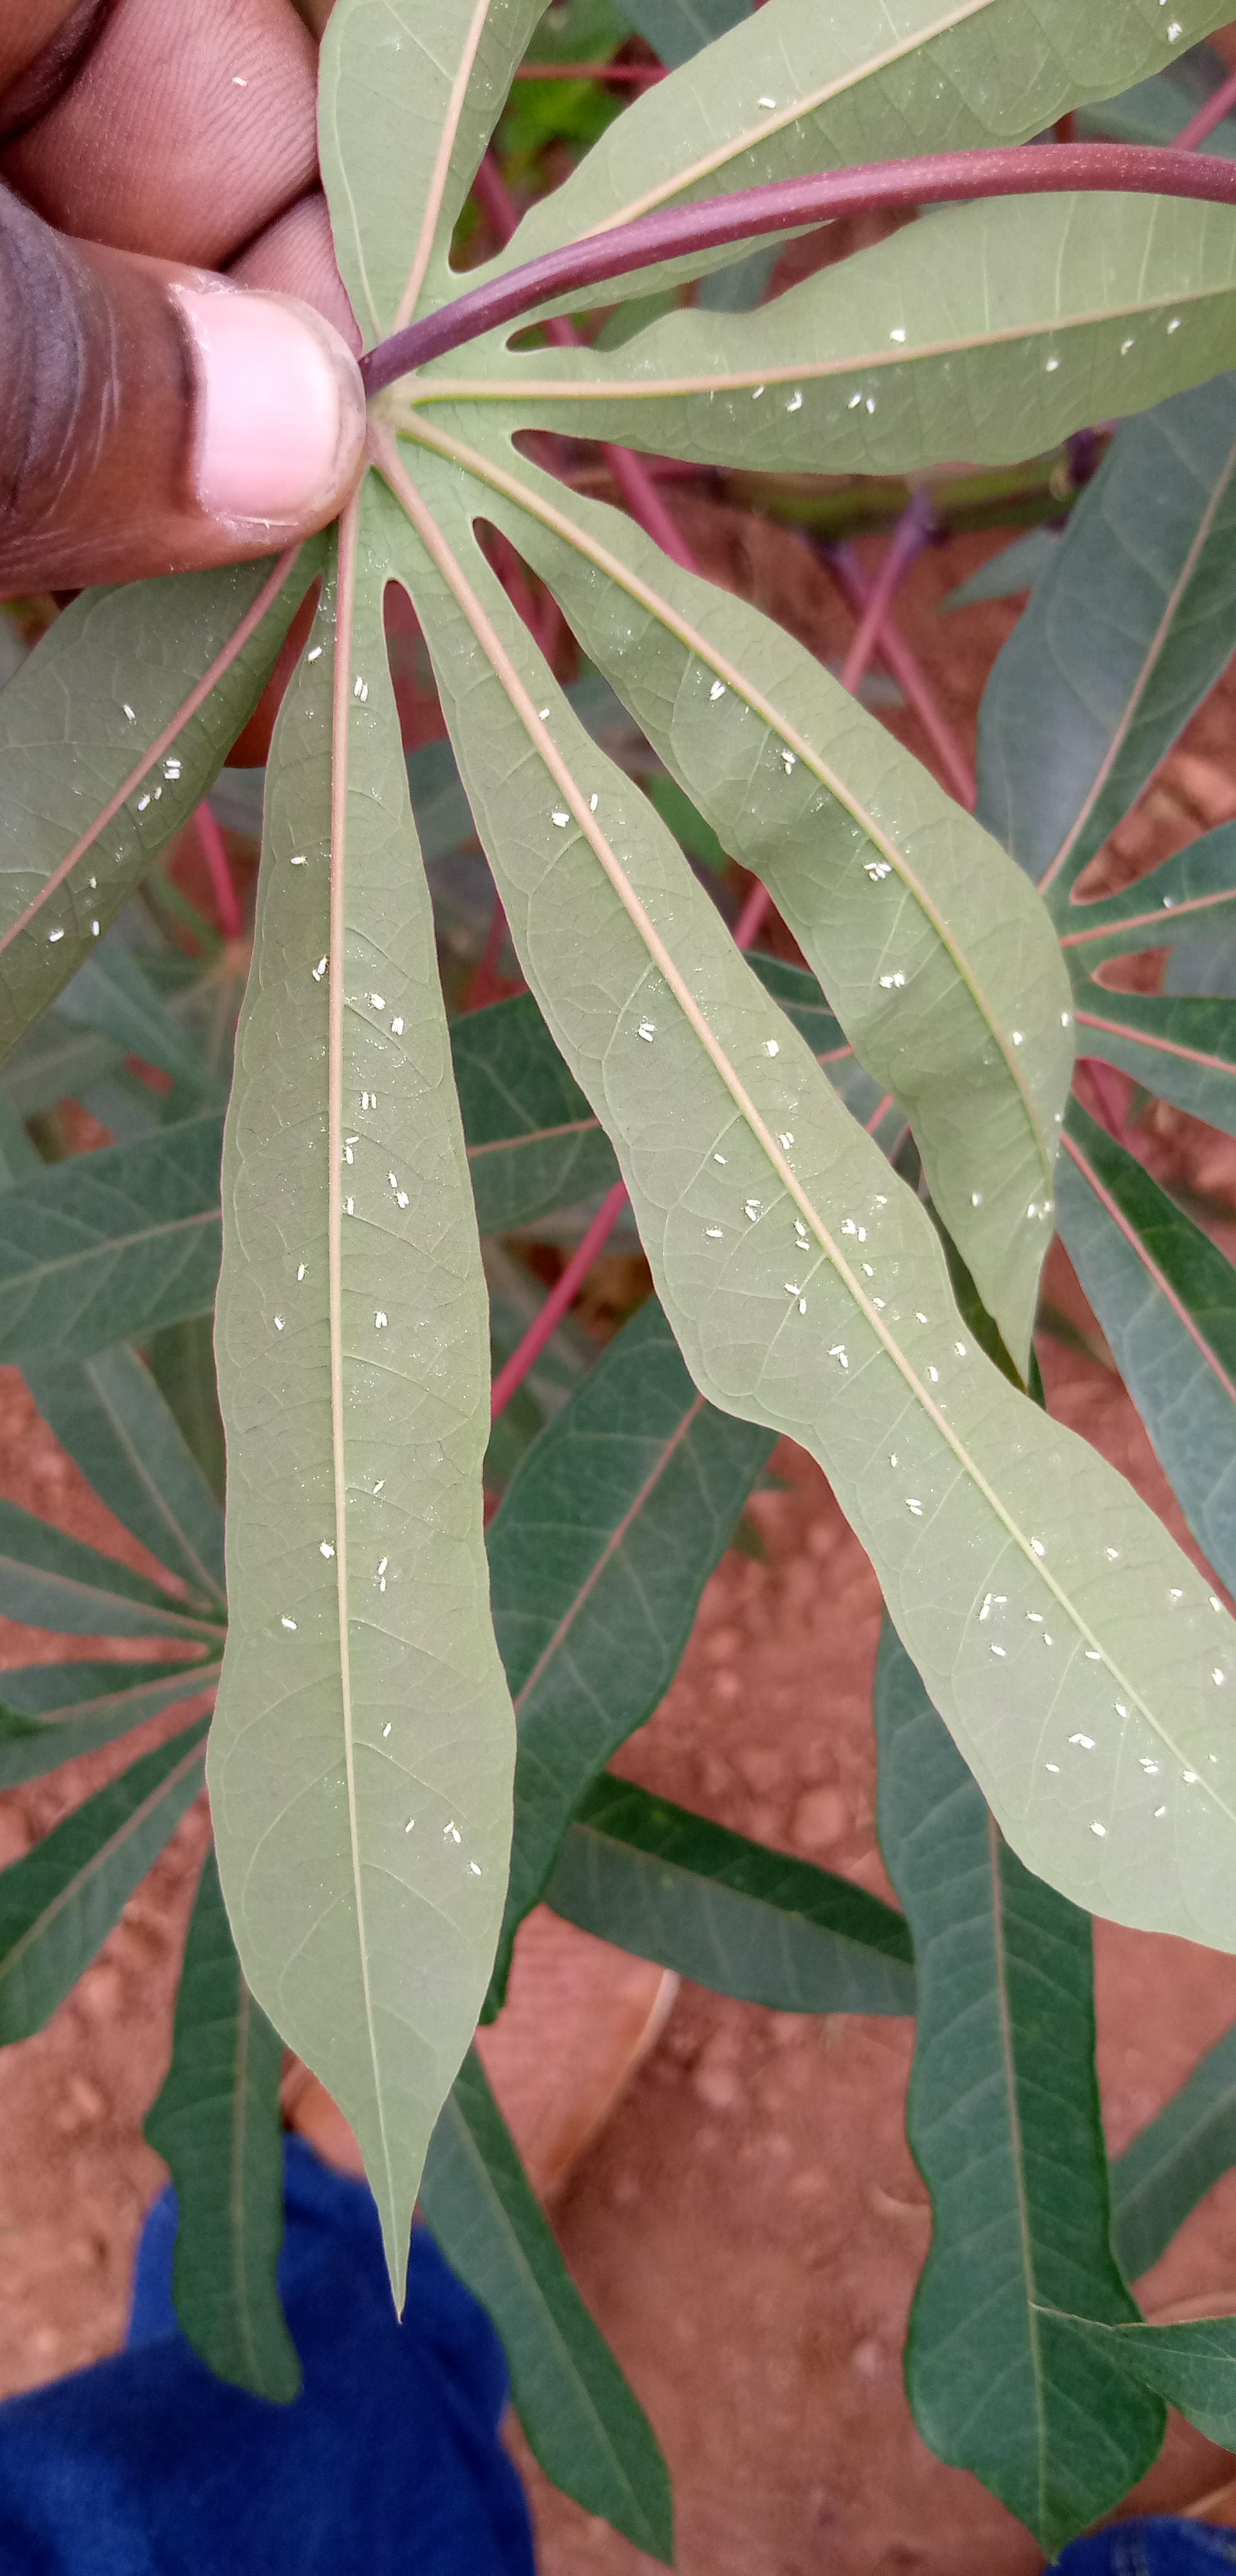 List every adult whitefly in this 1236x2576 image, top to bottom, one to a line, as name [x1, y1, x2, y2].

whitefly [227, 74, 253, 92]
whitefly [757, 96, 777, 112]
whitefly [883, 326, 913, 346]
whitefly [888, 327, 910, 350]
whitefly [749, 384, 768, 403]
whitefly [793, 390, 803, 403]
whitefly [847, 393, 862, 412]
whitefly [865, 397, 877, 416]
whitefly [785, 402, 802, 413]
whitefly [306, 645, 324, 665]
whitefly [351, 675, 364, 697]
whitefly [709, 679, 721, 696]
whitefly [359, 683, 369, 703]
whitefly [707, 686, 726, 703]
whitefly [121, 703, 138, 723]
whitefly [536, 705, 552, 721]
whitefly [781, 750, 798, 764]
whitefly [164, 758, 183, 768]
whitefly [783, 761, 793, 777]
whitefly [167, 767, 182, 775]
whitefly [164, 773, 181, 781]
whitefly [153, 785, 162, 802]
whitefly [588, 791, 602, 813]
whitefly [135, 794, 153, 812]
whitefly [550, 811, 572, 823]
whitefly [551, 819, 569, 829]
whitefly [288, 853, 308, 866]
whitefly [861, 862, 878, 871]
whitefly [877, 862, 894, 873]
whitefly [875, 866, 887, 880]
whitefly [867, 870, 881, 882]
whitefly [87, 876, 98, 890]
whitefly [90, 918, 103, 939]
whitefly [47, 927, 66, 945]
whitefly [317, 954, 328, 976]
whitefly [311, 969, 322, 983]
whitefly [897, 971, 908, 987]
whitefly [894, 972, 901, 989]
whitefly [878, 975, 894, 984]
whitefly [877, 981, 892, 990]
whitefly [370, 992, 389, 1007]
whitefly [370, 998, 386, 1011]
whitefly [1059, 1010, 1069, 1030]
whitefly [397, 1016, 406, 1036]
whitefly [389, 1016, 399, 1034]
whitefly [639, 1023, 657, 1032]
whitefly [637, 1027, 653, 1044]
whitefly [1012, 1028, 1025, 1048]
whitefly [1011, 1030, 1027, 1048]
whitefly [771, 1038, 781, 1054]
whitefly [765, 1040, 776, 1059]
whitefly [360, 1088, 370, 1112]
whitefly [370, 1092, 380, 1111]
whitefly [785, 1129, 798, 1146]
whitefly [343, 1132, 362, 1146]
whitefly [778, 1133, 792, 1151]
whitefly [344, 1146, 355, 1166]
whitefly [712, 1153, 730, 1167]
whitefly [386, 1171, 400, 1189]
whitefly [401, 1190, 411, 1207]
whitefly [395, 1191, 406, 1210]
whitefly [969, 1192, 980, 1209]
whitefly [874, 1193, 890, 1206]
whitefly [344, 1195, 356, 1218]
whitefly [745, 1197, 762, 1209]
whitefly [1042, 1199, 1052, 1216]
whitefly [1025, 1201, 1036, 1221]
whitefly [742, 1204, 759, 1224]
whitefly [845, 1217, 856, 1227]
whitefly [792, 1218, 810, 1238]
whitefly [857, 1226, 869, 1245]
whitefly [839, 1227, 857, 1235]
whitefly [704, 1227, 724, 1240]
whitefly [793, 1240, 812, 1252]
whitefly [293, 1260, 308, 1283]
whitefly [861, 1261, 876, 1278]
whitefly [782, 1281, 801, 1298]
whitefly [796, 1294, 810, 1317]
whitefly [871, 1296, 888, 1309]
whitefly [913, 1310, 932, 1325]
whitefly [373, 1311, 382, 1331]
whitefly [382, 1311, 389, 1329]
whitefly [272, 1314, 286, 1333]
whitefly [953, 1340, 968, 1358]
whitefly [827, 1343, 847, 1357]
whitefly [838, 1351, 852, 1370]
whitefly [926, 1363, 941, 1385]
whitefly [888, 1451, 900, 1469]
whitefly [369, 1477, 389, 1497]
whitefly [903, 1497, 923, 1507]
whitefly [908, 1506, 925, 1519]
whitefly [1029, 1535, 1047, 1560]
whitefly [320, 1540, 336, 1557]
whitefly [318, 1544, 330, 1560]
whitefly [1105, 1546, 1121, 1558]
whitefly [376, 1553, 391, 1575]
whitefly [378, 1575, 389, 1594]
whitefly [1168, 1587, 1185, 1598]
whitefly [983, 1591, 993, 1605]
whitefly [992, 1593, 1009, 1604]
whitefly [1208, 1595, 1223, 1613]
whitefly [977, 1604, 991, 1622]
whitefly [1024, 1611, 1044, 1623]
whitefly [279, 1615, 299, 1633]
whitefly [1042, 1631, 1055, 1647]
whitefly [988, 1643, 1009, 1660]
whitefly [1081, 1649, 1102, 1662]
whitefly [1213, 1667, 1224, 1681]
whitefly [1210, 1671, 1221, 1685]
whitefly [1111, 1700, 1130, 1719]
whitefly [378, 1719, 395, 1741]
whitefly [1067, 1732, 1083, 1745]
whitefly [1081, 1735, 1095, 1746]
whitefly [1079, 1739, 1092, 1750]
whitefly [1207, 1752, 1219, 1765]
whitefly [1138, 1756, 1156, 1766]
whitefly [1044, 1761, 1061, 1774]
whitefly [1141, 1765, 1159, 1774]
whitefly [1183, 1769, 1199, 1779]
whitefly [1181, 1775, 1195, 1784]
whitefly [1151, 1804, 1168, 1818]
whitefly [402, 1817, 416, 1835]
whitefly [441, 1819, 456, 1835]
whitefly [1094, 1821, 1108, 1834]
whitefly [1089, 1824, 1103, 1837]
whitefly [451, 1828, 463, 1845]
whitefly [467, 1860, 484, 1877]